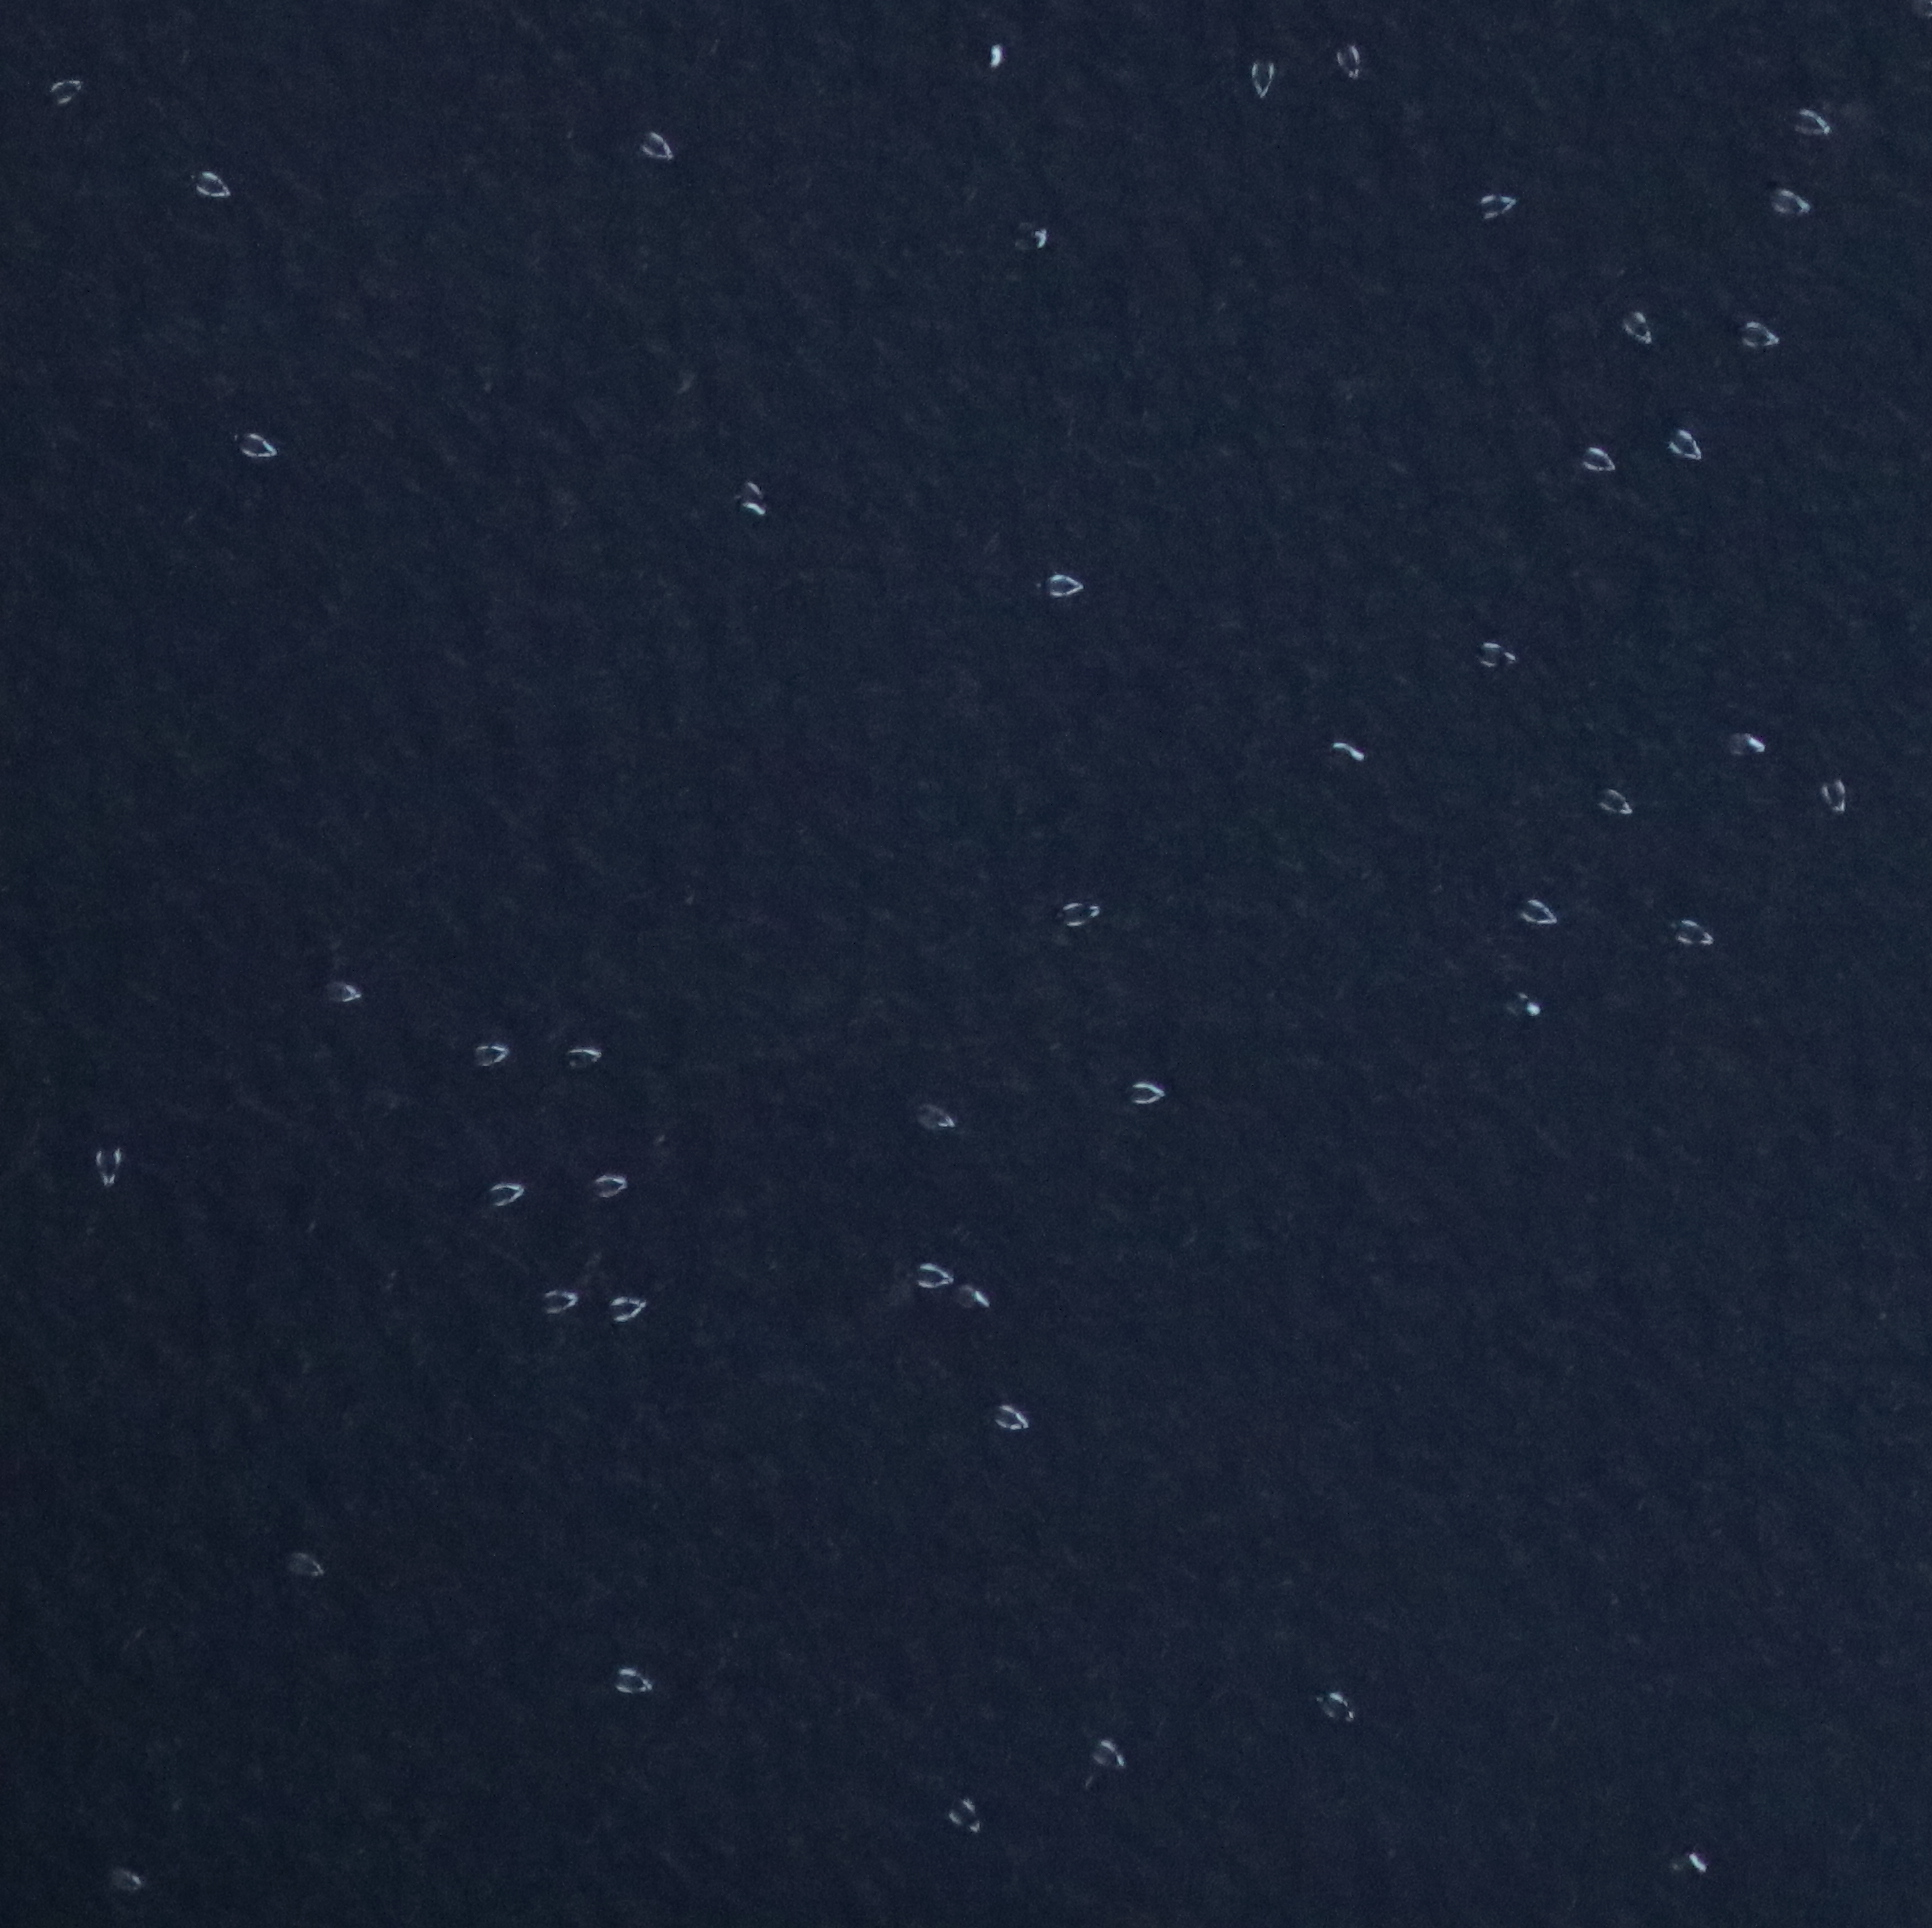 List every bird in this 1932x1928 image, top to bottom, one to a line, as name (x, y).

brant (1928, 9)
brant (1348, 59)
brant (1262, 72)
brant (62, 93)
brant (1810, 122)
brant (654, 147)
brant (208, 184)
brant (1786, 201)
brant (1494, 204)
brant (1028, 239)
brant (1638, 325)
brant (1755, 334)
brant (1682, 443)
brant (252, 444)
brant (1595, 459)
brant (750, 497)
brant (1060, 585)
brant (1493, 655)
brant (1745, 743)
brant (1343, 753)
brant (1834, 793)
brant (1613, 801)
brant (1534, 910)
brant (1077, 915)
brant (1690, 935)
brant (341, 994)
brant (1521, 1006)
brant (487, 1055)
brant (580, 1056)
brant (1143, 1094)
brant (929, 1114)
brant (107, 1161)
brant (605, 1187)
brant (502, 1195)
brant (932, 1276)
brant (968, 1298)
brant (557, 1301)
brant (622, 1309)
brant (1007, 1418)
brant (302, 1563)
brant (628, 1681)
brant (1333, 1709)
brant (1107, 1756)
brant (963, 1813)
brant (1688, 1863)
brant (125, 1878)